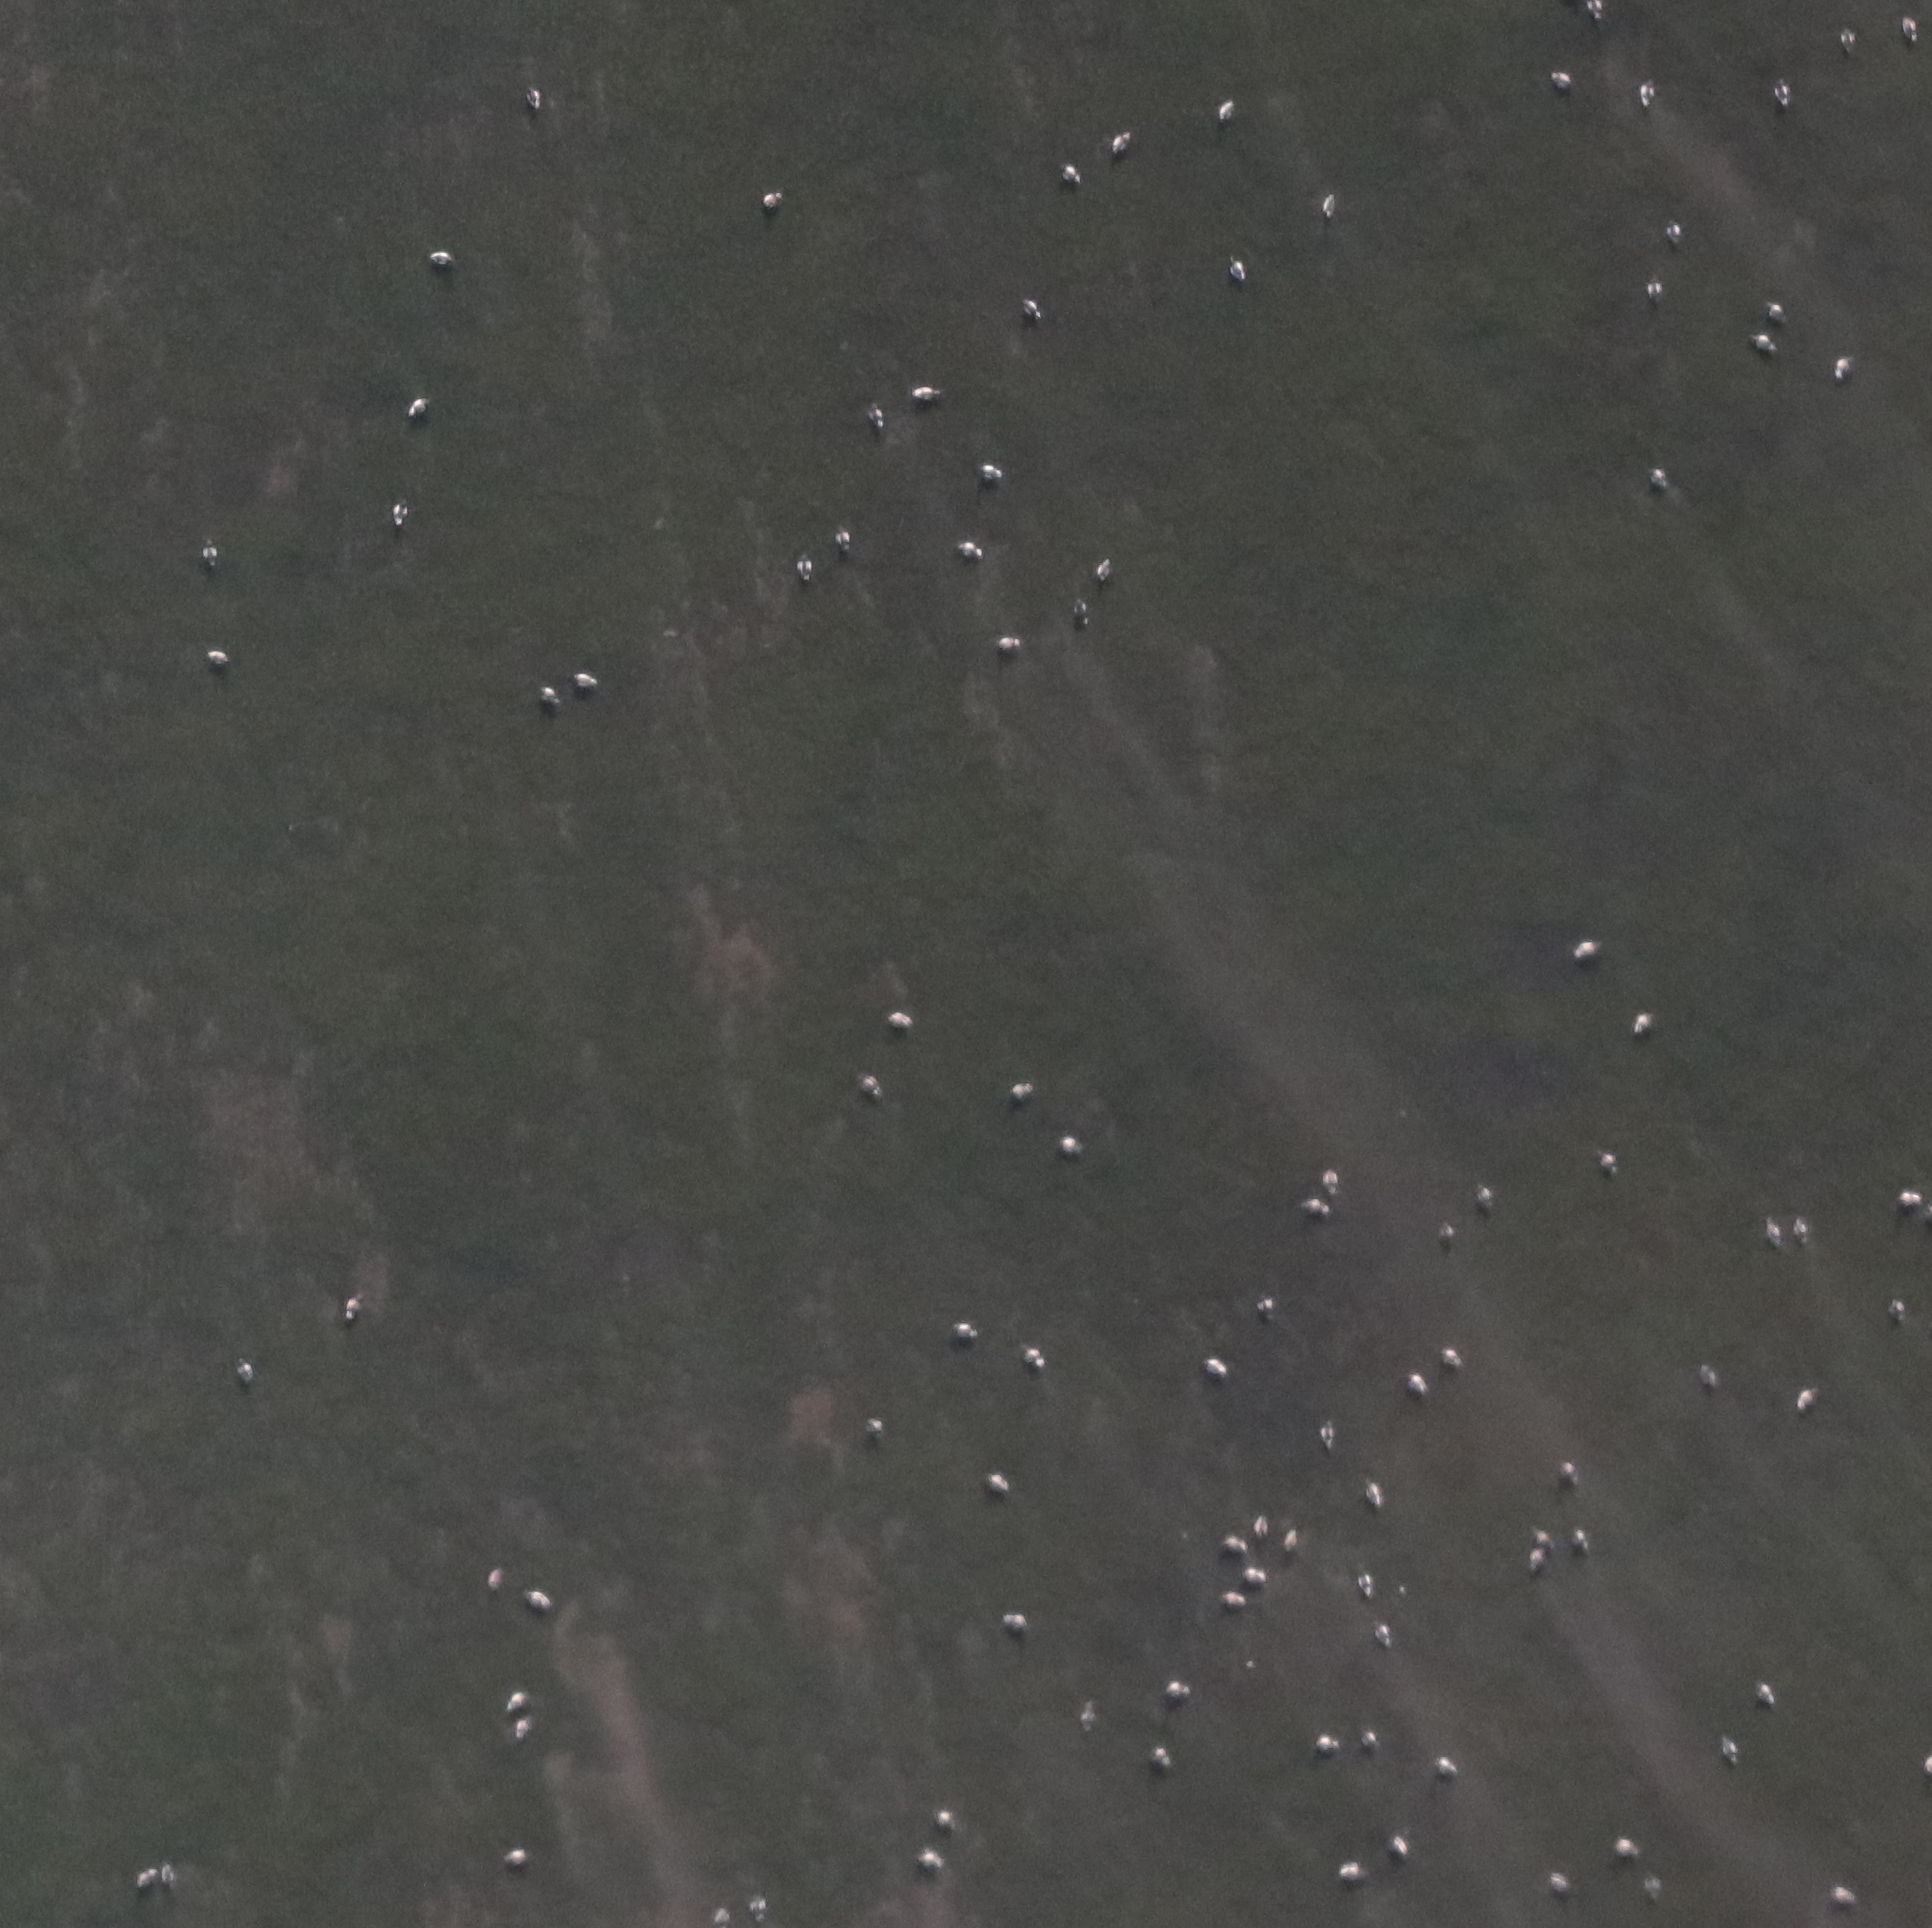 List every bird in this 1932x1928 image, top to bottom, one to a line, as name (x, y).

brant (1599, 17)
brant (1904, 42)
brant (1834, 47)
brant (1566, 70)
brant (1660, 96)
brant (534, 101)
brant (1772, 103)
brant (1236, 110)
brant (1126, 137)
brant (1080, 177)
brant (776, 196)
brant (1331, 205)
brant (1675, 220)
brant (446, 253)
brant (1231, 273)
brant (1647, 307)
brant (1778, 321)
brant (1029, 325)
brant (1766, 347)
brant (1838, 365)
brant (909, 396)
brant (418, 404)
brant (877, 420)
brant (993, 466)
brant (1661, 484)
brant (401, 515)
brant (846, 538)
brant (207, 549)
brant (970, 549)
brant (810, 562)
brant (1110, 566)
brant (1085, 604)
brant (1017, 636)
brant (222, 660)
brant (594, 676)
brant (551, 703)
brant (1586, 946)
brant (908, 1018)
brant (1647, 1019)
brant (879, 1075)
brant (1022, 1089)
brant (1076, 1154)
brant (1608, 1160)
brant (1333, 1180)
brant (1485, 1196)
brant (1908, 1196)
brant (1309, 1205)
brant (1448, 1229)
brant (1810, 1235)
brant (1776, 1238)
brant (355, 1302)
brant (1261, 1313)
brant (1891, 1313)
brant (961, 1343)
brant (1443, 1360)
brant (1029, 1373)
brant (1703, 1375)
brant (1206, 1377)
brant (240, 1378)
brant (1425, 1384)
brant (1808, 1398)
brant (873, 1432)
brant (1344, 1435)
brant (1575, 1466)
brant (1004, 1477)
brant (1380, 1500)
brant (1253, 1529)
brant (1546, 1532)
brant (1283, 1534)
brant (1599, 1535)
brant (1234, 1538)
brant (1545, 1554)
brant (484, 1578)
brant (1362, 1584)
brant (1249, 1585)
brant (1231, 1596)
brant (543, 1604)
brant (1024, 1615)
brant (1389, 1633)
brant (1766, 1687)
brant (1176, 1695)
brant (520, 1702)
brant (1088, 1722)
brant (526, 1734)
brant (1334, 1741)
brant (1381, 1743)
brant (1732, 1757)
brant (1158, 1761)
brant (1453, 1769)
brant (1932, 1771)
brant (949, 1823)
brant (1626, 1833)
brant (1391, 1851)
brant (523, 1854)
brant (1344, 1864)
brant (928, 1870)
brant (180, 1874)
brant (152, 1875)
brant (1649, 1882)
brant (1566, 1884)
brant (1858, 1893)
brant (763, 1910)
brant (723, 1920)